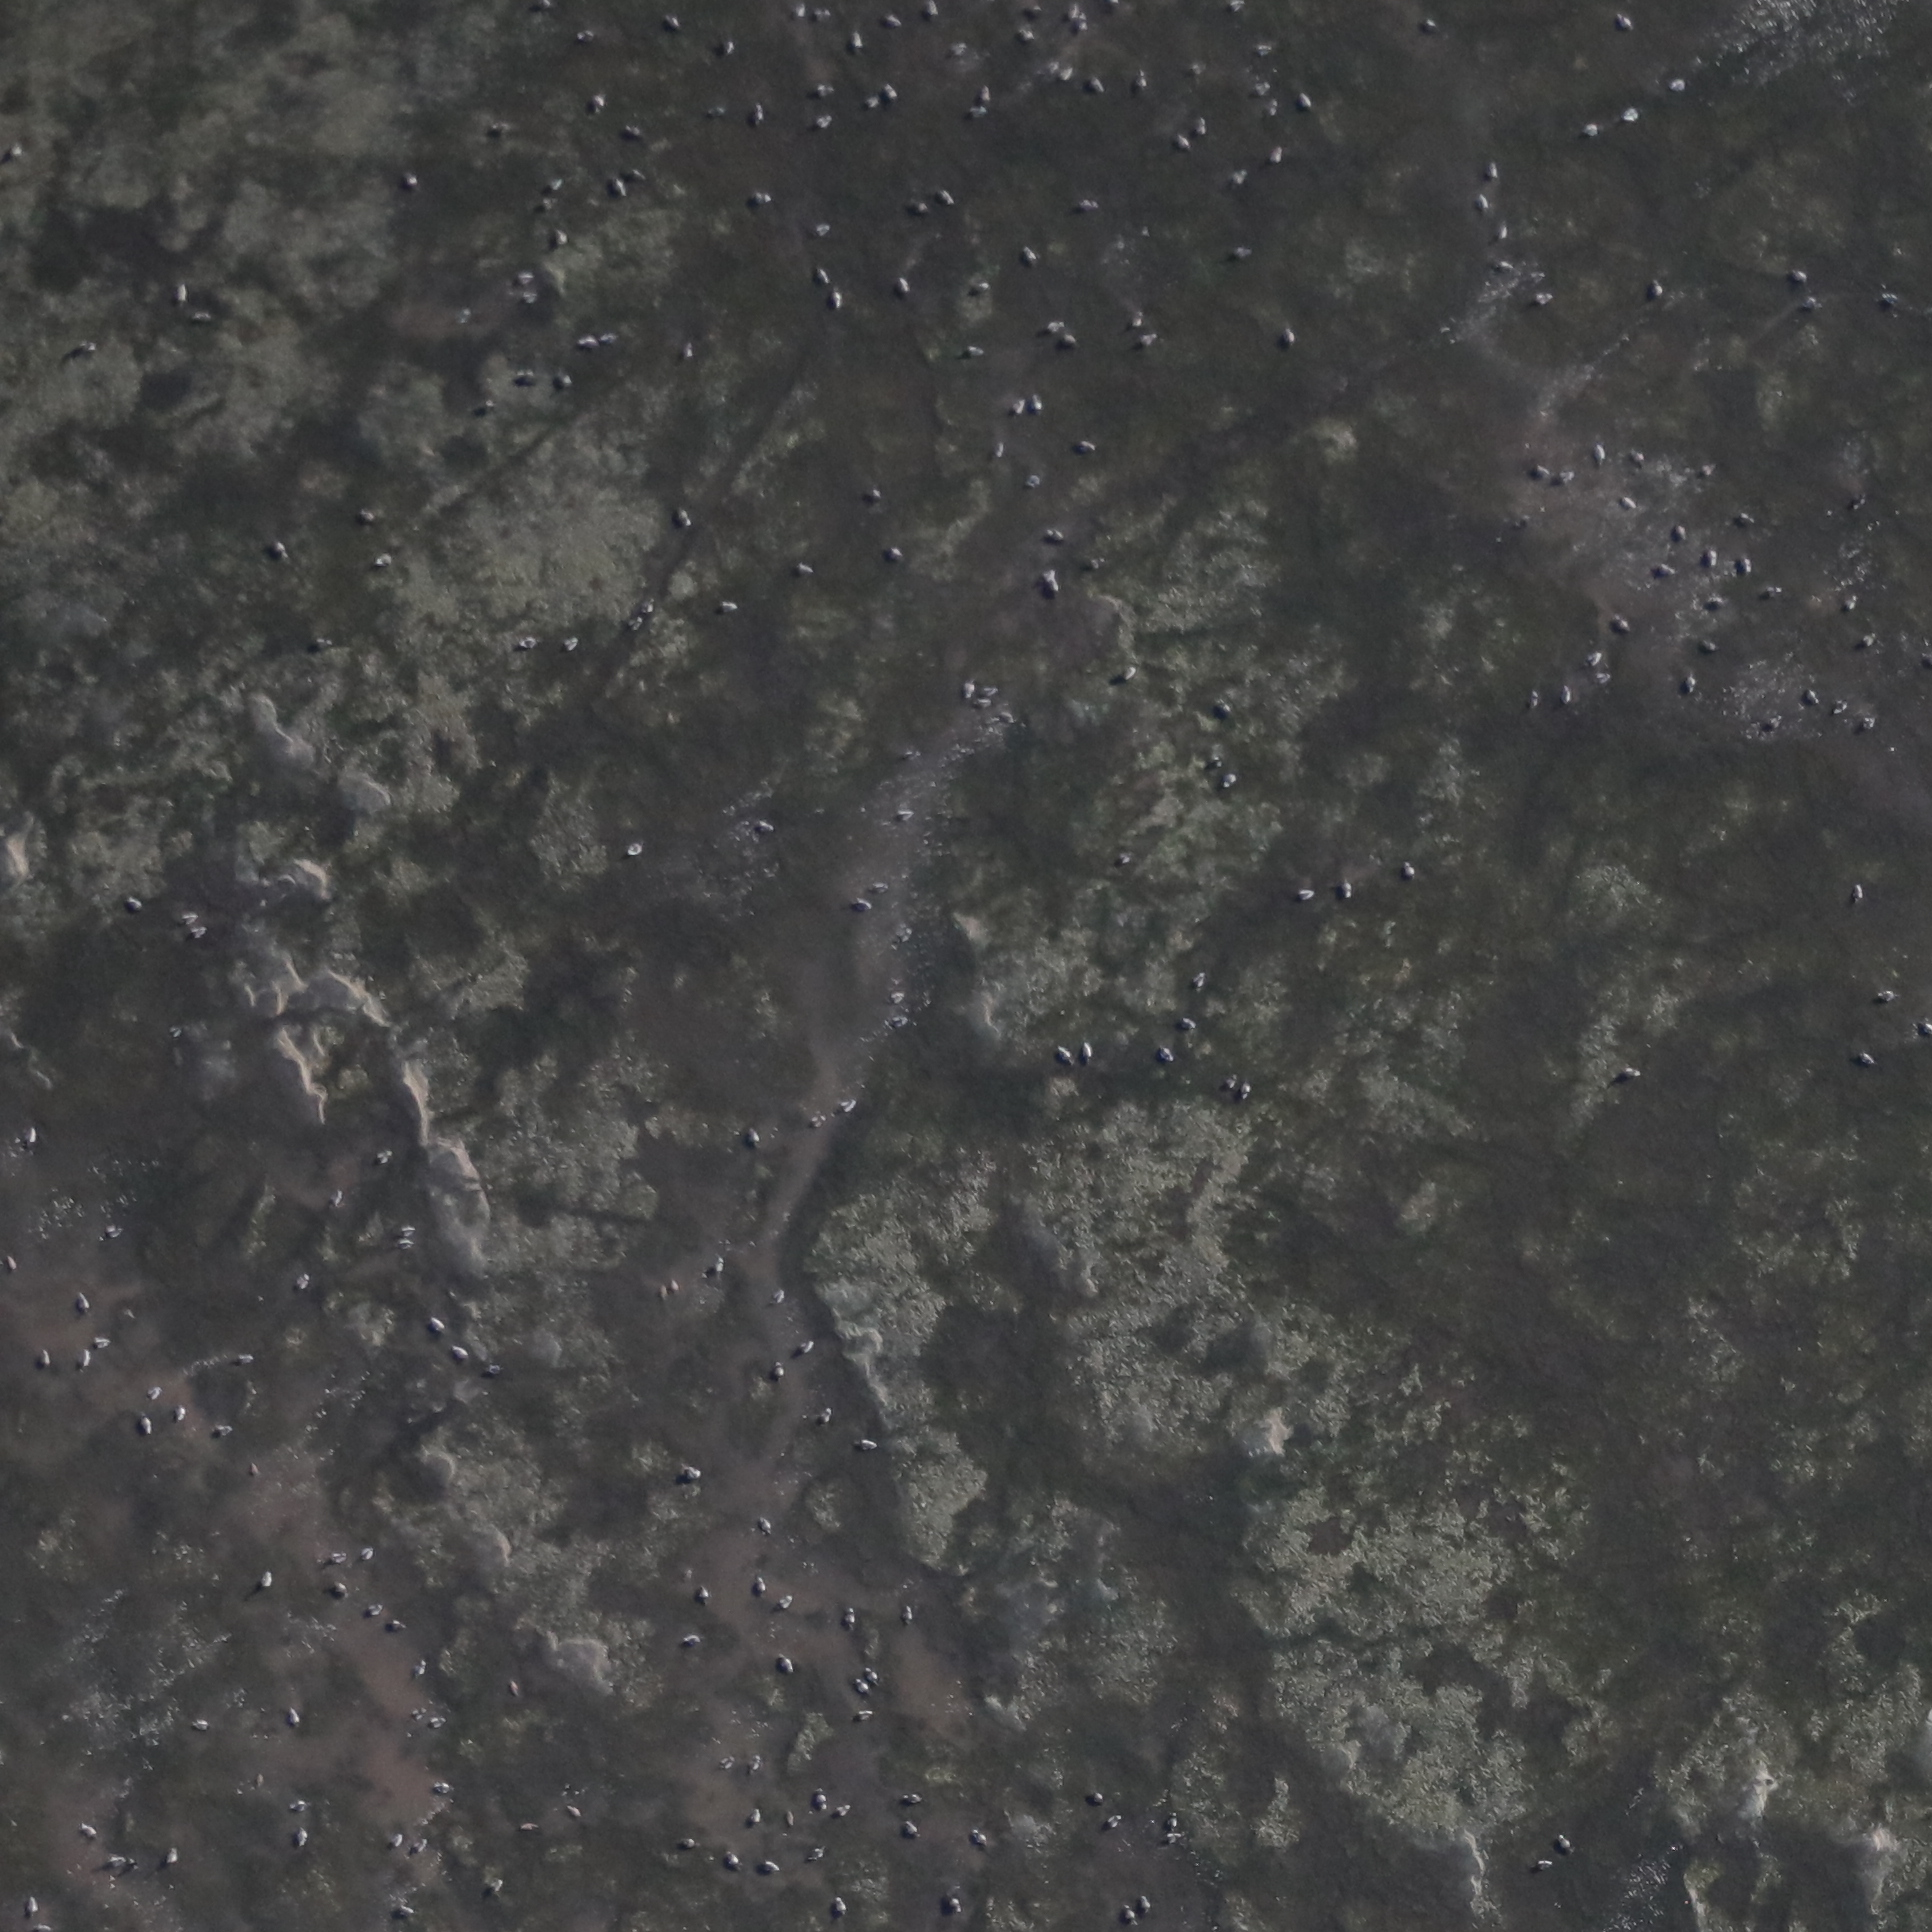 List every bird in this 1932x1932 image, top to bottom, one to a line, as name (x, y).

brant (1040, 4)
brant (805, 11)
brant (1246, 11)
brant (937, 12)
brant (1073, 12)
brant (827, 18)
brant (675, 21)
brant (1626, 24)
brant (902, 25)
brant (1089, 25)
brant (1035, 32)
brant (865, 43)
brant (589, 46)
brant (735, 47)
brant (1266, 50)
brant (961, 52)
brant (1053, 67)
brant (1074, 72)
brant (1200, 74)
brant (1145, 77)
brant (1096, 79)
brant (1686, 83)
brant (994, 84)
brant (1265, 84)
brant (899, 90)
brant (830, 91)
brant (1317, 99)
brant (882, 106)
brant (754, 109)
brant (712, 110)
brant (980, 110)
brant (1271, 110)
brant (600, 111)
brant (1631, 113)
brant (826, 127)
brant (1207, 129)
brant (502, 130)
brant (1585, 130)
brant (637, 135)
brant (1185, 143)
brant (18, 150)
brant (1281, 158)
brant (1498, 164)
brant (1245, 172)
brant (633, 178)
brant (413, 186)
brant (771, 189)
brant (554, 191)
brant (620, 192)
brant (954, 199)
brant (1485, 202)
brant (925, 203)
brant (1099, 204)
brant (548, 207)
brant (831, 224)
brant (1508, 230)
brant (564, 244)
brant (1244, 249)
brant (1034, 253)
brant (1496, 258)
brant (1540, 271)
brant (831, 276)
brant (1808, 278)
brant (531, 280)
brant (986, 284)
brant (1662, 284)
brant (898, 288)
brant (183, 293)
brant (847, 293)
brant (1547, 296)
brant (1897, 298)
brant (535, 302)
brant (1813, 308)
brant (475, 317)
brant (1135, 320)
brant (209, 321)
brant (1056, 323)
brant (607, 340)
brant (975, 342)
brant (1075, 342)
brant (1291, 342)
brant (92, 345)
brant (578, 345)
brant (1153, 345)
brant (689, 349)
brant (529, 375)
brant (562, 379)
brant (492, 401)
brant (1016, 407)
brant (1041, 408)
brant (1606, 448)
brant (1083, 451)
brant (1002, 453)
brant (1643, 454)
brant (1706, 463)
brant (1550, 467)
brant (1576, 478)
brant (1032, 483)
brant (878, 489)
brant (1862, 502)
brant (1638, 505)
brant (686, 511)
brant (368, 517)
brant (1746, 522)
brant (1689, 527)
brant (1062, 536)
brant (898, 546)
brant (281, 550)
brant (1720, 550)
brant (390, 552)
brant (1748, 559)
brant (1668, 563)
brant (1095, 564)
brant (812, 569)
brant (1056, 585)
brant (1775, 592)
brant (1851, 597)
brant (654, 601)
brant (1722, 603)
brant (737, 605)
brant (1625, 623)
brant (644, 625)
brant (327, 637)
brant (527, 641)
brant (570, 642)
brant (1719, 645)
brant (1870, 646)
brant (1932, 656)
brant (1597, 657)
brant (1125, 670)
brant (997, 681)
brant (1612, 683)
brant (1694, 686)
brant (975, 688)
brant (1815, 695)
brant (987, 699)
brant (1529, 700)
brant (1564, 704)
brant (1847, 705)
brant (1223, 710)
brant (1007, 716)
brant (1774, 728)
brant (1870, 729)
brant (917, 755)
brant (1217, 771)
brant (1235, 795)
brant (908, 814)
brant (758, 832)
brant (634, 845)
brant (1126, 860)
brant (1416, 869)
brant (1348, 889)
brant (879, 890)
brant (1308, 891)
brant (1862, 897)
brant (133, 902)
brant (863, 907)
brant (189, 923)
brant (906, 933)
brant (204, 941)
brant (1199, 982)
brant (897, 994)
brant (1886, 1000)
brant (1192, 1021)
brant (899, 1022)
brant (1922, 1032)
brant (186, 1033)
brant (1090, 1041)
brant (1173, 1052)
brant (1063, 1055)
brant (1867, 1061)
brant (1635, 1070)
brant (1234, 1074)
brant (1251, 1083)
brant (842, 1109)
brant (810, 1125)
brant (36, 1129)
brant (744, 1139)
brant (384, 1156)
brant (337, 1195)
brant (413, 1224)
brant (122, 1230)
brant (412, 1246)
other bird (14, 1261)
brant (713, 1270)
brant (300, 1281)
other bird (681, 1285)
brant (83, 1290)
other bird (661, 1295)
brant (781, 1300)
brant (446, 1318)
brant (99, 1342)
brant (811, 1347)
brant (469, 1348)
brant (252, 1352)
brant (44, 1358)
brant (92, 1361)
brant (508, 1361)
brant (777, 1374)
brant (155, 1390)
brant (829, 1408)
brant (170, 1416)
brant (152, 1423)
brant (225, 1425)
brant (866, 1441)
other bird (255, 1468)
brant (691, 1469)
brant (769, 1528)
brant (366, 1550)
brant (337, 1559)
brant (270, 1580)
brant (343, 1586)
brant (703, 1592)
brant (770, 1594)
brant (798, 1611)
brant (912, 1612)
brant (857, 1613)
brant (373, 1615)
brant (410, 1630)
brant (693, 1648)
brant (421, 1667)
brant (786, 1670)
brant (878, 1675)
other bird (516, 1687)
brant (861, 1688)
brant (421, 1710)
brant (296, 1712)
brant (199, 1718)
brant (863, 1719)
brant (443, 1728)
brant (727, 1760)
brant (756, 1761)
brant (440, 1790)
brant (908, 1794)
brant (1096, 1794)
brant (303, 1799)
brant (822, 1799)
brant (754, 1808)
brant (840, 1815)
other bird (572, 1817)
other bird (793, 1818)
brant (1120, 1821)
brant (1173, 1824)
brant (89, 1825)
other bird (537, 1825)
brant (302, 1831)
brant (907, 1832)
brant (401, 1833)
brant (694, 1838)
brant (984, 1838)
brant (1571, 1838)
brant (424, 1845)
brant (1176, 1845)
brant (823, 1850)
brant (180, 1855)
brant (121, 1856)
brant (739, 1857)
brant (1542, 1864)
brant (774, 1865)
brant (493, 1884)
brant (34, 1896)
brant (954, 1898)
brant (839, 1908)
brant (401, 1909)
brant (1146, 1910)
brant (48, 1919)
brant (1126, 1920)